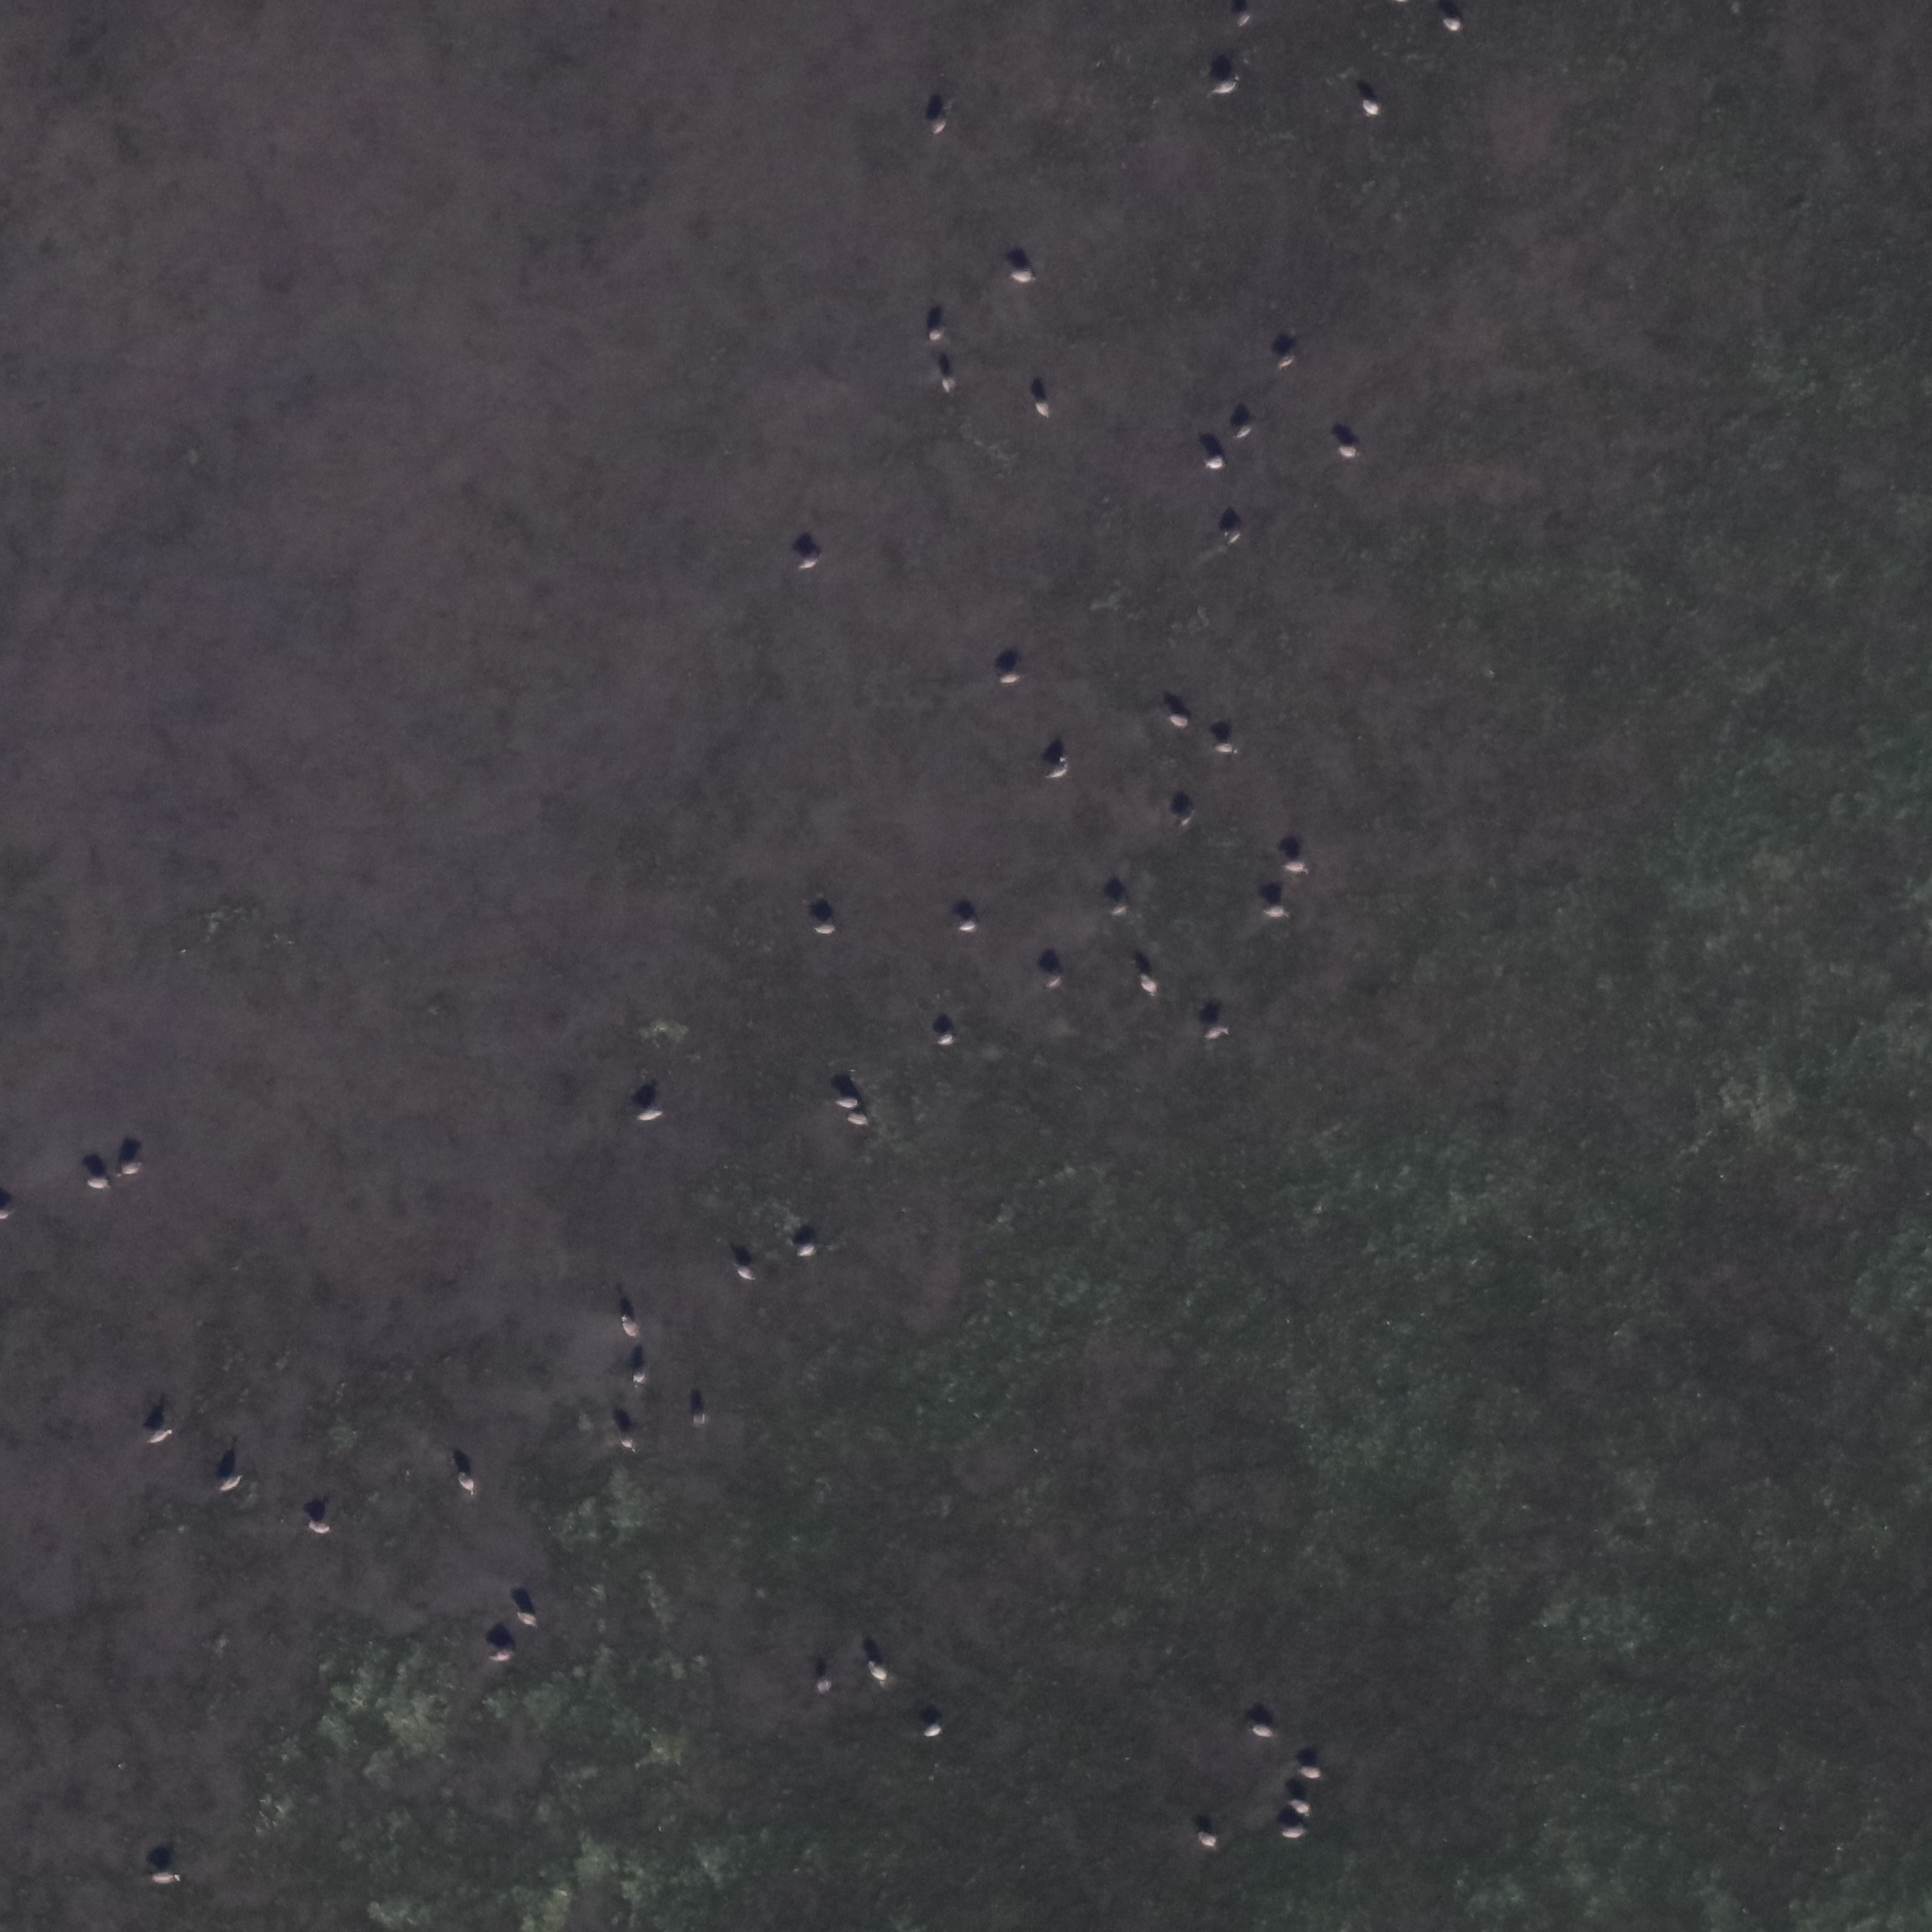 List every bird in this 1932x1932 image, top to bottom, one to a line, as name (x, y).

Canada goose (1244, 16)
Canada goose (1451, 22)
Canada goose (1228, 84)
Canada goose (1369, 106)
Canada goose (938, 125)
Canada goose (1023, 275)
Canada goose (936, 333)
Canada goose (1286, 361)
Canada goose (947, 383)
Canada goose (1043, 406)
Canada goose (1243, 430)
Canada goose (1348, 449)
Canada goose (1216, 461)
Canada goose (1232, 535)
Canada goose (809, 561)
Canada goose (1010, 678)
Canada goose (1179, 720)
Canada goose (1223, 749)
Canada goose (1059, 769)
Canada goose (1186, 819)
Canada goose (1296, 865)
Canada goose (1120, 908)
Canada goose (1278, 909)
Canada goose (968, 924)
Canada goose (826, 926)
Canada goose (1053, 981)
Canada goose (1147, 983)
Canada goose (1217, 1031)
Canada goose (947, 1037)
Canada goose (847, 1102)
Canada goose (652, 1113)
Canada goose (858, 1117)
Canada goose (131, 1167)
Canada goose (98, 1181)
Canada goose (806, 1250)
Canada goose (745, 1271)
Canada goose (630, 1326)
Canada goose (639, 1375)
Canada goose (696, 1419)
Canada goose (162, 1435)
Canada goose (628, 1441)
Canada goose (467, 1482)
Canada goose (229, 1483)
Canada goose (319, 1526)
Canada goose (526, 1617)
Canada goose (502, 1654)
Canada goose (880, 1673)
Canada goose (824, 1685)
Canada goose (1263, 1728)
Canada goose (934, 1729)
Canada goose (1310, 1771)
Canada goose (1300, 1807)
Canada goose (1294, 1831)
Canada goose (1208, 1837)
Canada goose (167, 1879)